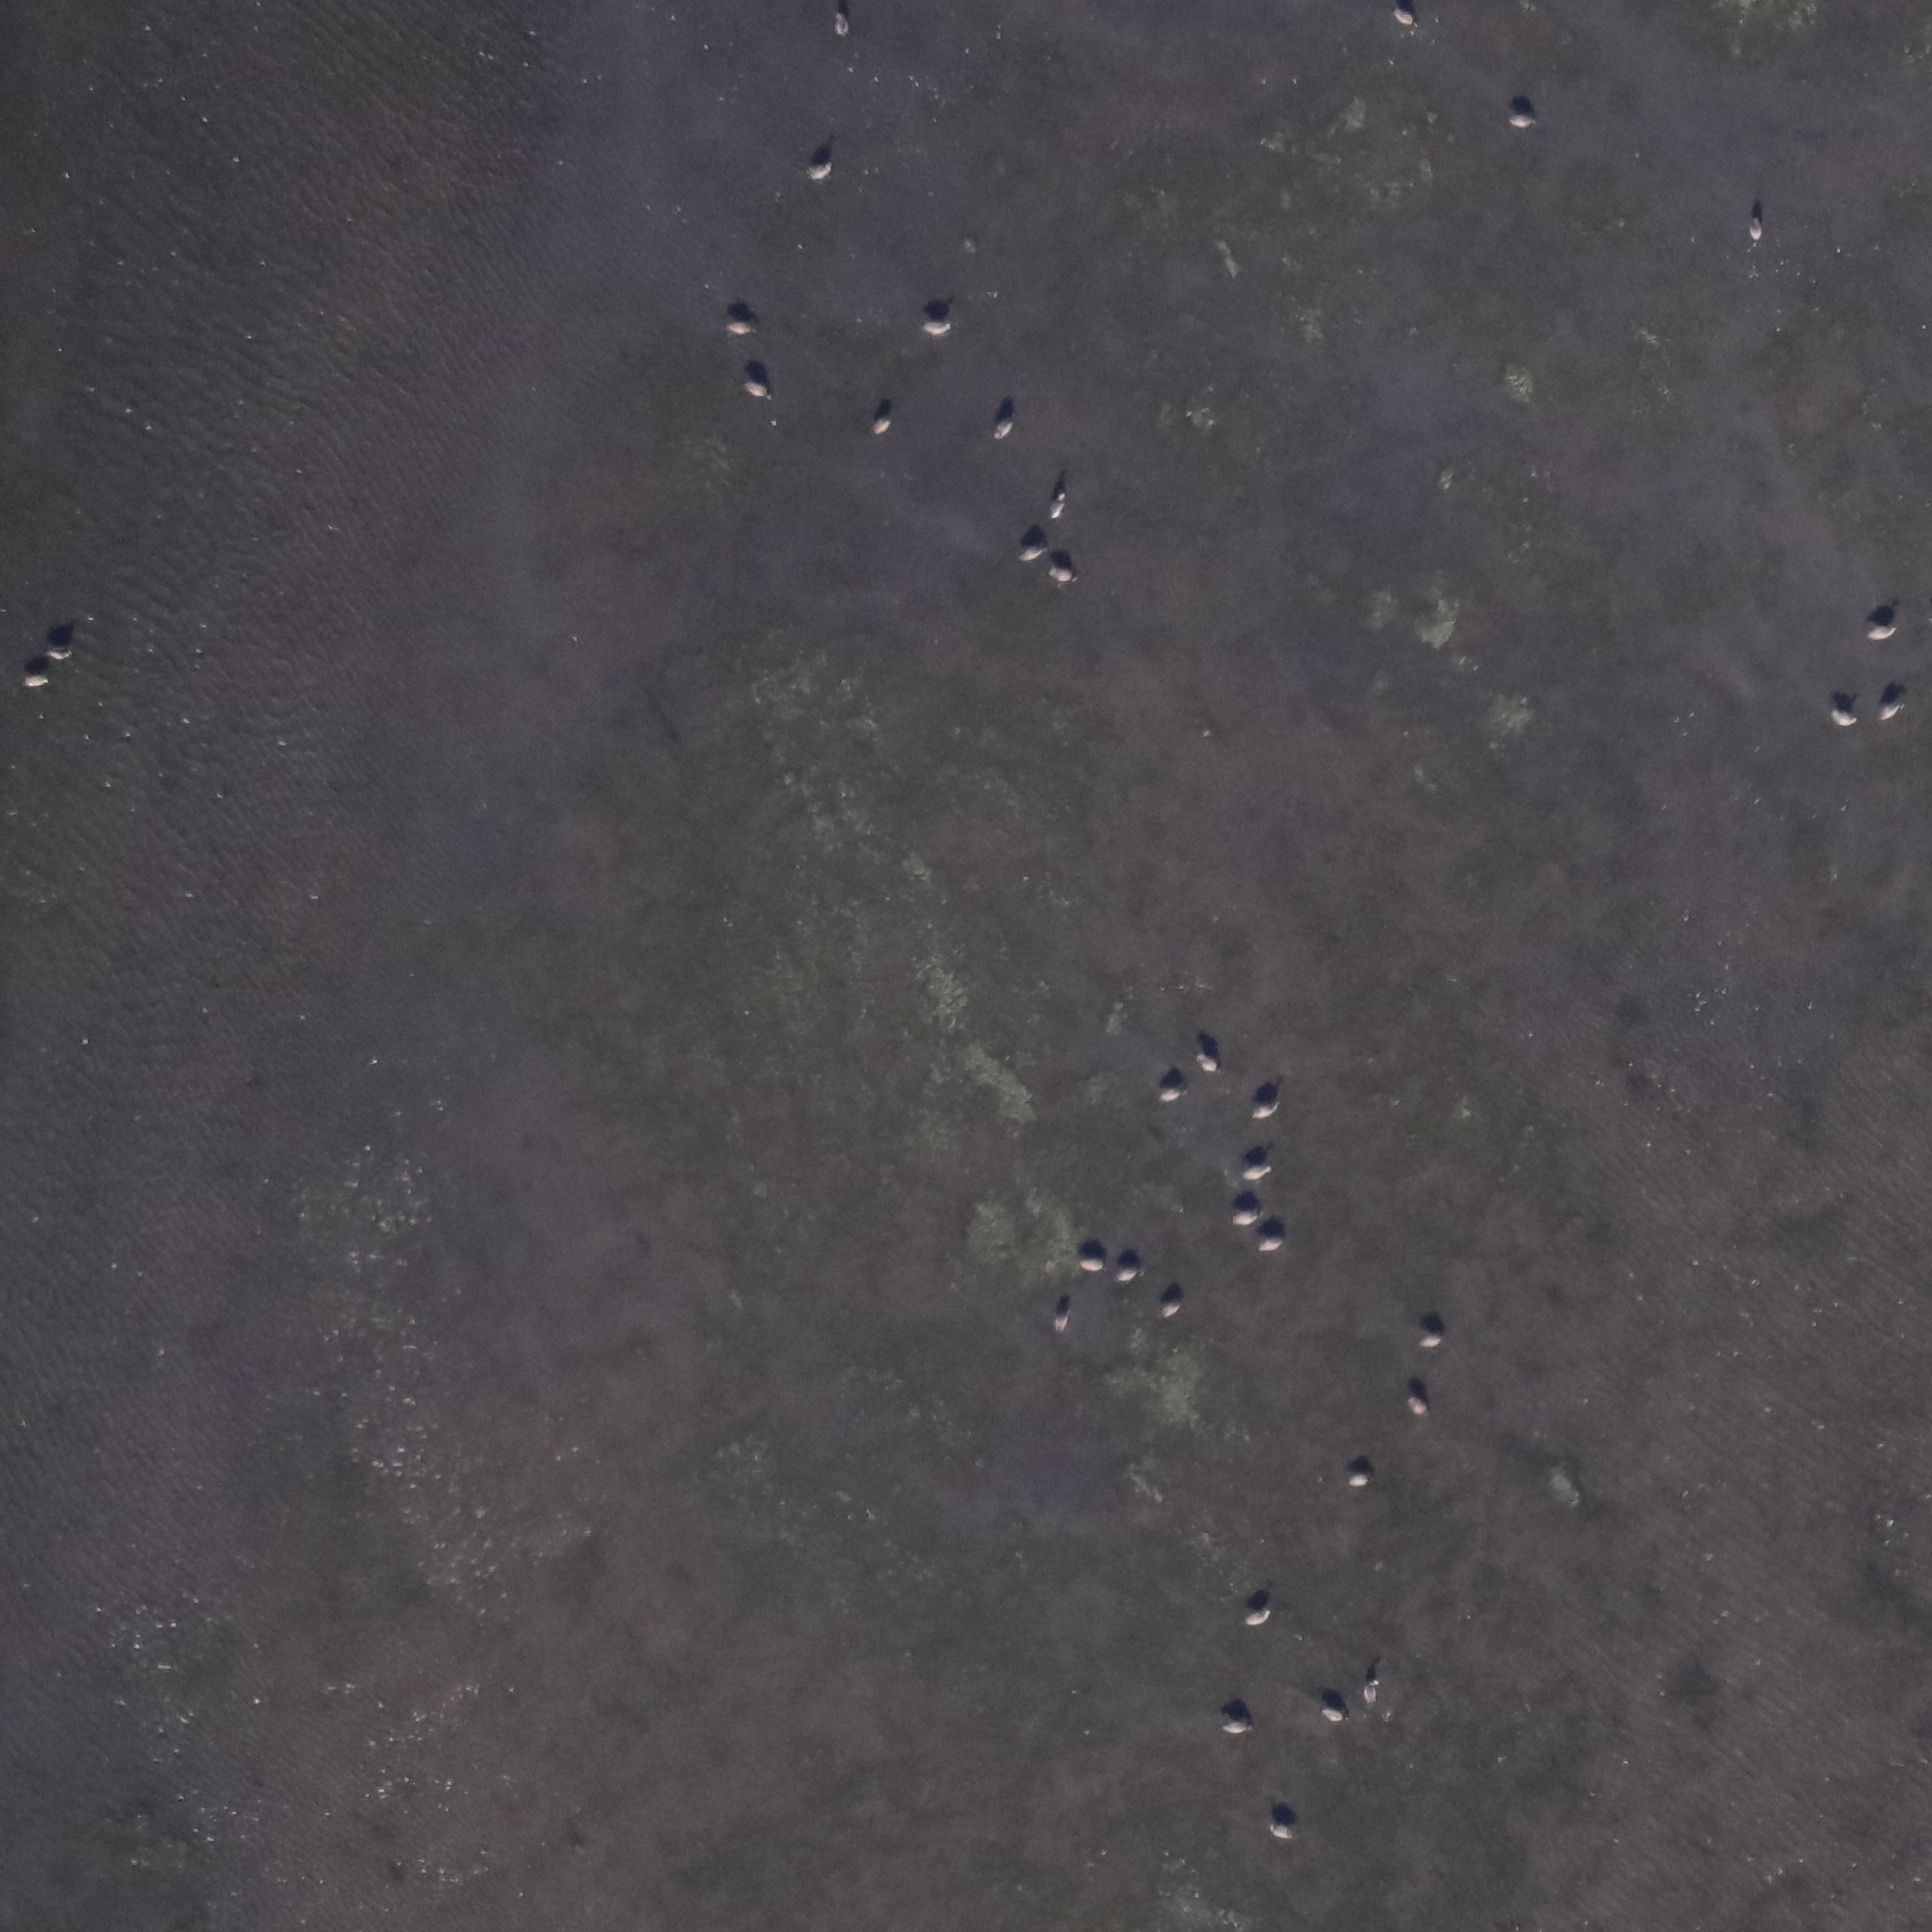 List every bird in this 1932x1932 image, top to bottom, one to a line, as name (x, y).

Canada goose (1403, 16)
Canada goose (840, 23)
Canada goose (1523, 121)
Canada goose (820, 170)
Canada goose (1755, 231)
Canada goose (740, 326)
Canada goose (939, 327)
Canada goose (756, 389)
Canada goose (880, 425)
Canada goose (1003, 428)
Canada goose (1061, 510)
Canada goose (1031, 552)
Canada goose (1060, 574)
Canada goose (1882, 631)
Canada goose (58, 653)
Canada goose (36, 679)
Canada goose (1889, 712)
Canada goose (1844, 718)
Canada goose (1206, 1066)
Canada goose (1170, 1093)
Canada goose (1266, 1110)
Canada goose (1255, 1175)
Canada goose (1244, 1215)
Canada goose (1273, 1243)
Canada goose (1093, 1264)
Canada goose (1127, 1274)
Canada goose (1171, 1308)
Canada goose (1060, 1321)
Canada goose (1432, 1339)
Canada goose (1418, 1404)
Canada goose (1361, 1479)
Canada goose (1258, 1617)
Canada goose (1371, 1692)
Canada goose (1333, 1714)
Canada goose (1235, 1726)
Canada goose (1282, 1831)